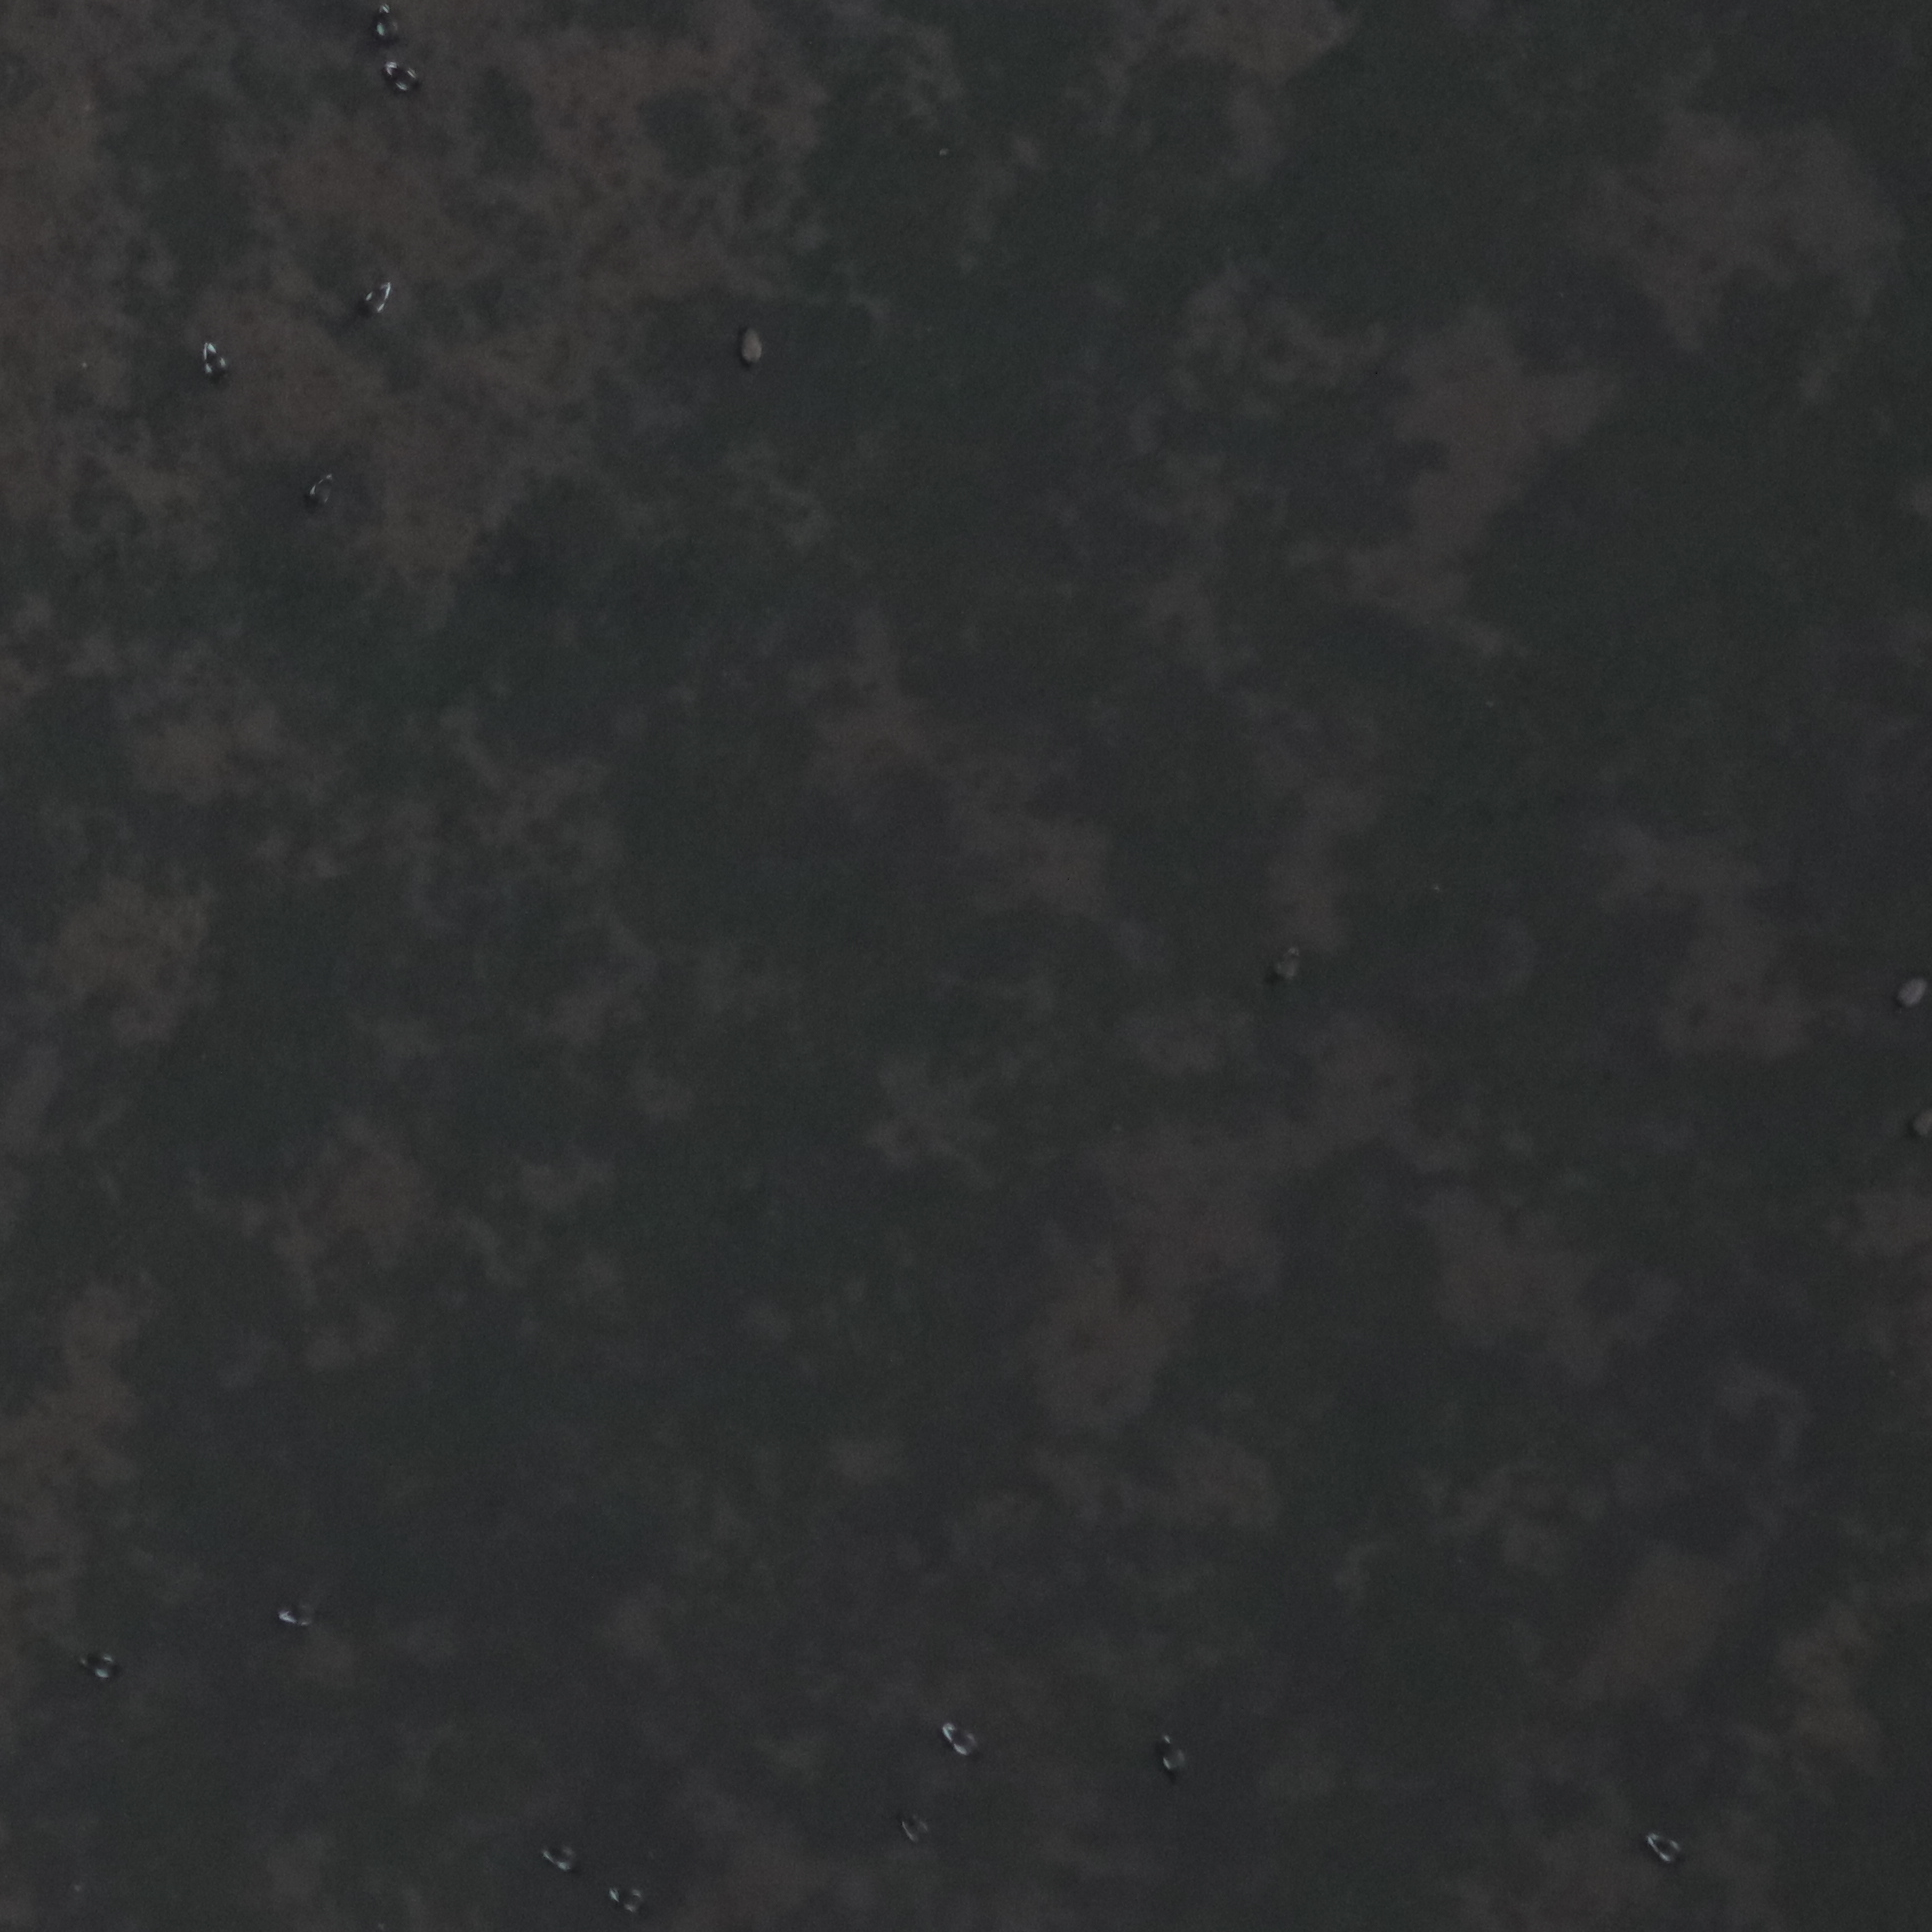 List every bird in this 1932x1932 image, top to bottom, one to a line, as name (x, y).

brant (386, 20)
brant (397, 73)
brant (378, 297)
brant (752, 343)
brant (213, 360)
brant (322, 493)
brant (1288, 966)
brant (1909, 990)
brant (1918, 1125)
brant (297, 1616)
brant (101, 1665)
brant (961, 1740)
brant (1170, 1761)
brant (910, 1828)
brant (1664, 1848)
brant (559, 1861)
brant (624, 1896)